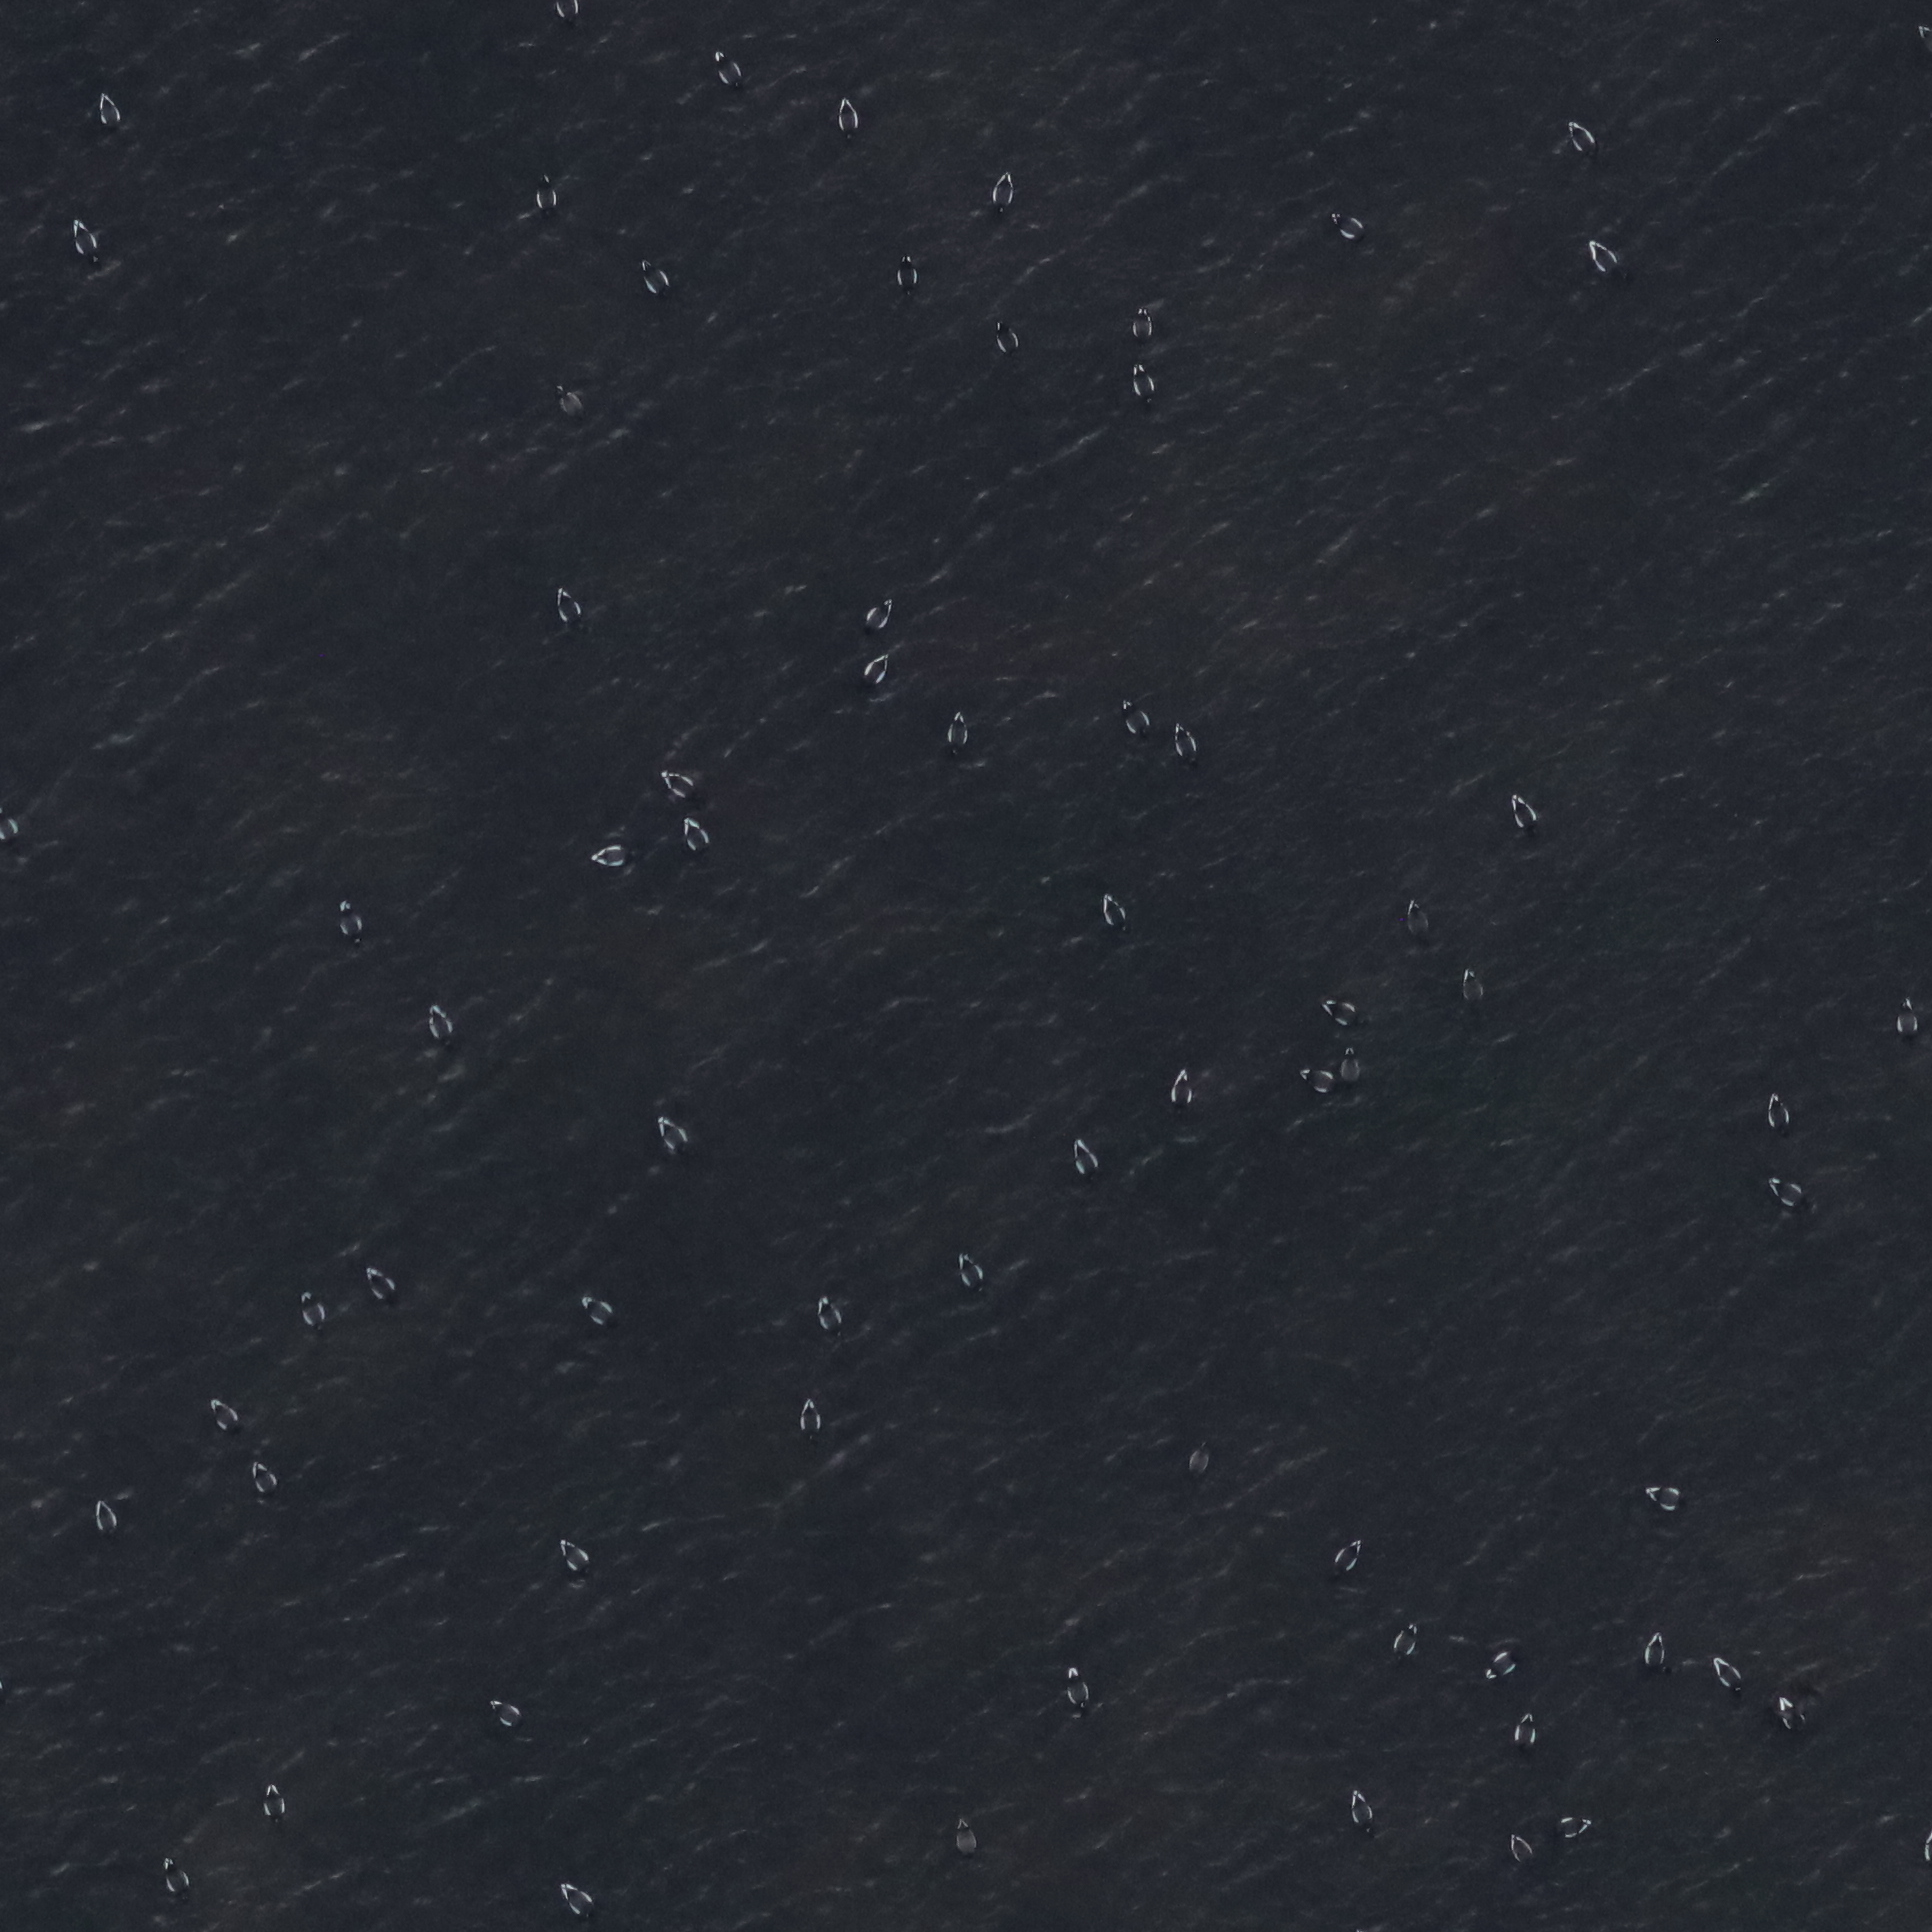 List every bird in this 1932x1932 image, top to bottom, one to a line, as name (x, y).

brant (566, 3)
brant (729, 71)
brant (110, 113)
brant (847, 116)
brant (1579, 140)
brant (1004, 193)
brant (546, 199)
brant (1349, 227)
brant (86, 244)
brant (1605, 259)
brant (908, 276)
brant (657, 280)
brant (1143, 325)
brant (1007, 339)
brant (1143, 382)
brant (570, 402)
brant (570, 610)
brant (877, 618)
brant (875, 672)
brant (1136, 720)
brant (958, 736)
brant (1186, 744)
brant (678, 784)
brant (1526, 815)
brant (7, 827)
brant (696, 838)
brant (614, 856)
brant (1115, 913)
brant (350, 923)
brant (1418, 923)
brant (1474, 984)
brant (1343, 1013)
brant (1908, 1023)
brant (439, 1026)
brant (1352, 1068)
brant (1319, 1080)
brant (1182, 1090)
brant (1779, 1115)
brant (672, 1137)
brant (1085, 1161)
brant (1790, 1195)
brant (970, 1272)
brant (380, 1287)
brant (599, 1310)
brant (313, 1315)
brant (831, 1317)
brant (225, 1416)
brant (809, 1419)
brant (1200, 1462)
brant (263, 1481)
brant (1667, 1497)
brant (107, 1519)
brant (575, 1559)
brant (1346, 1559)
brant (1405, 1642)
brant (1656, 1655)
brant (1501, 1665)
brant (1729, 1675)
brant (1077, 1693)
brant (506, 1714)
brant (1792, 1714)
brant (1526, 1736)
brant (273, 1806)
brant (1363, 1813)
brant (1571, 1826)
brant (966, 1841)
brant (1522, 1850)
brant (176, 1880)
brant (579, 1902)